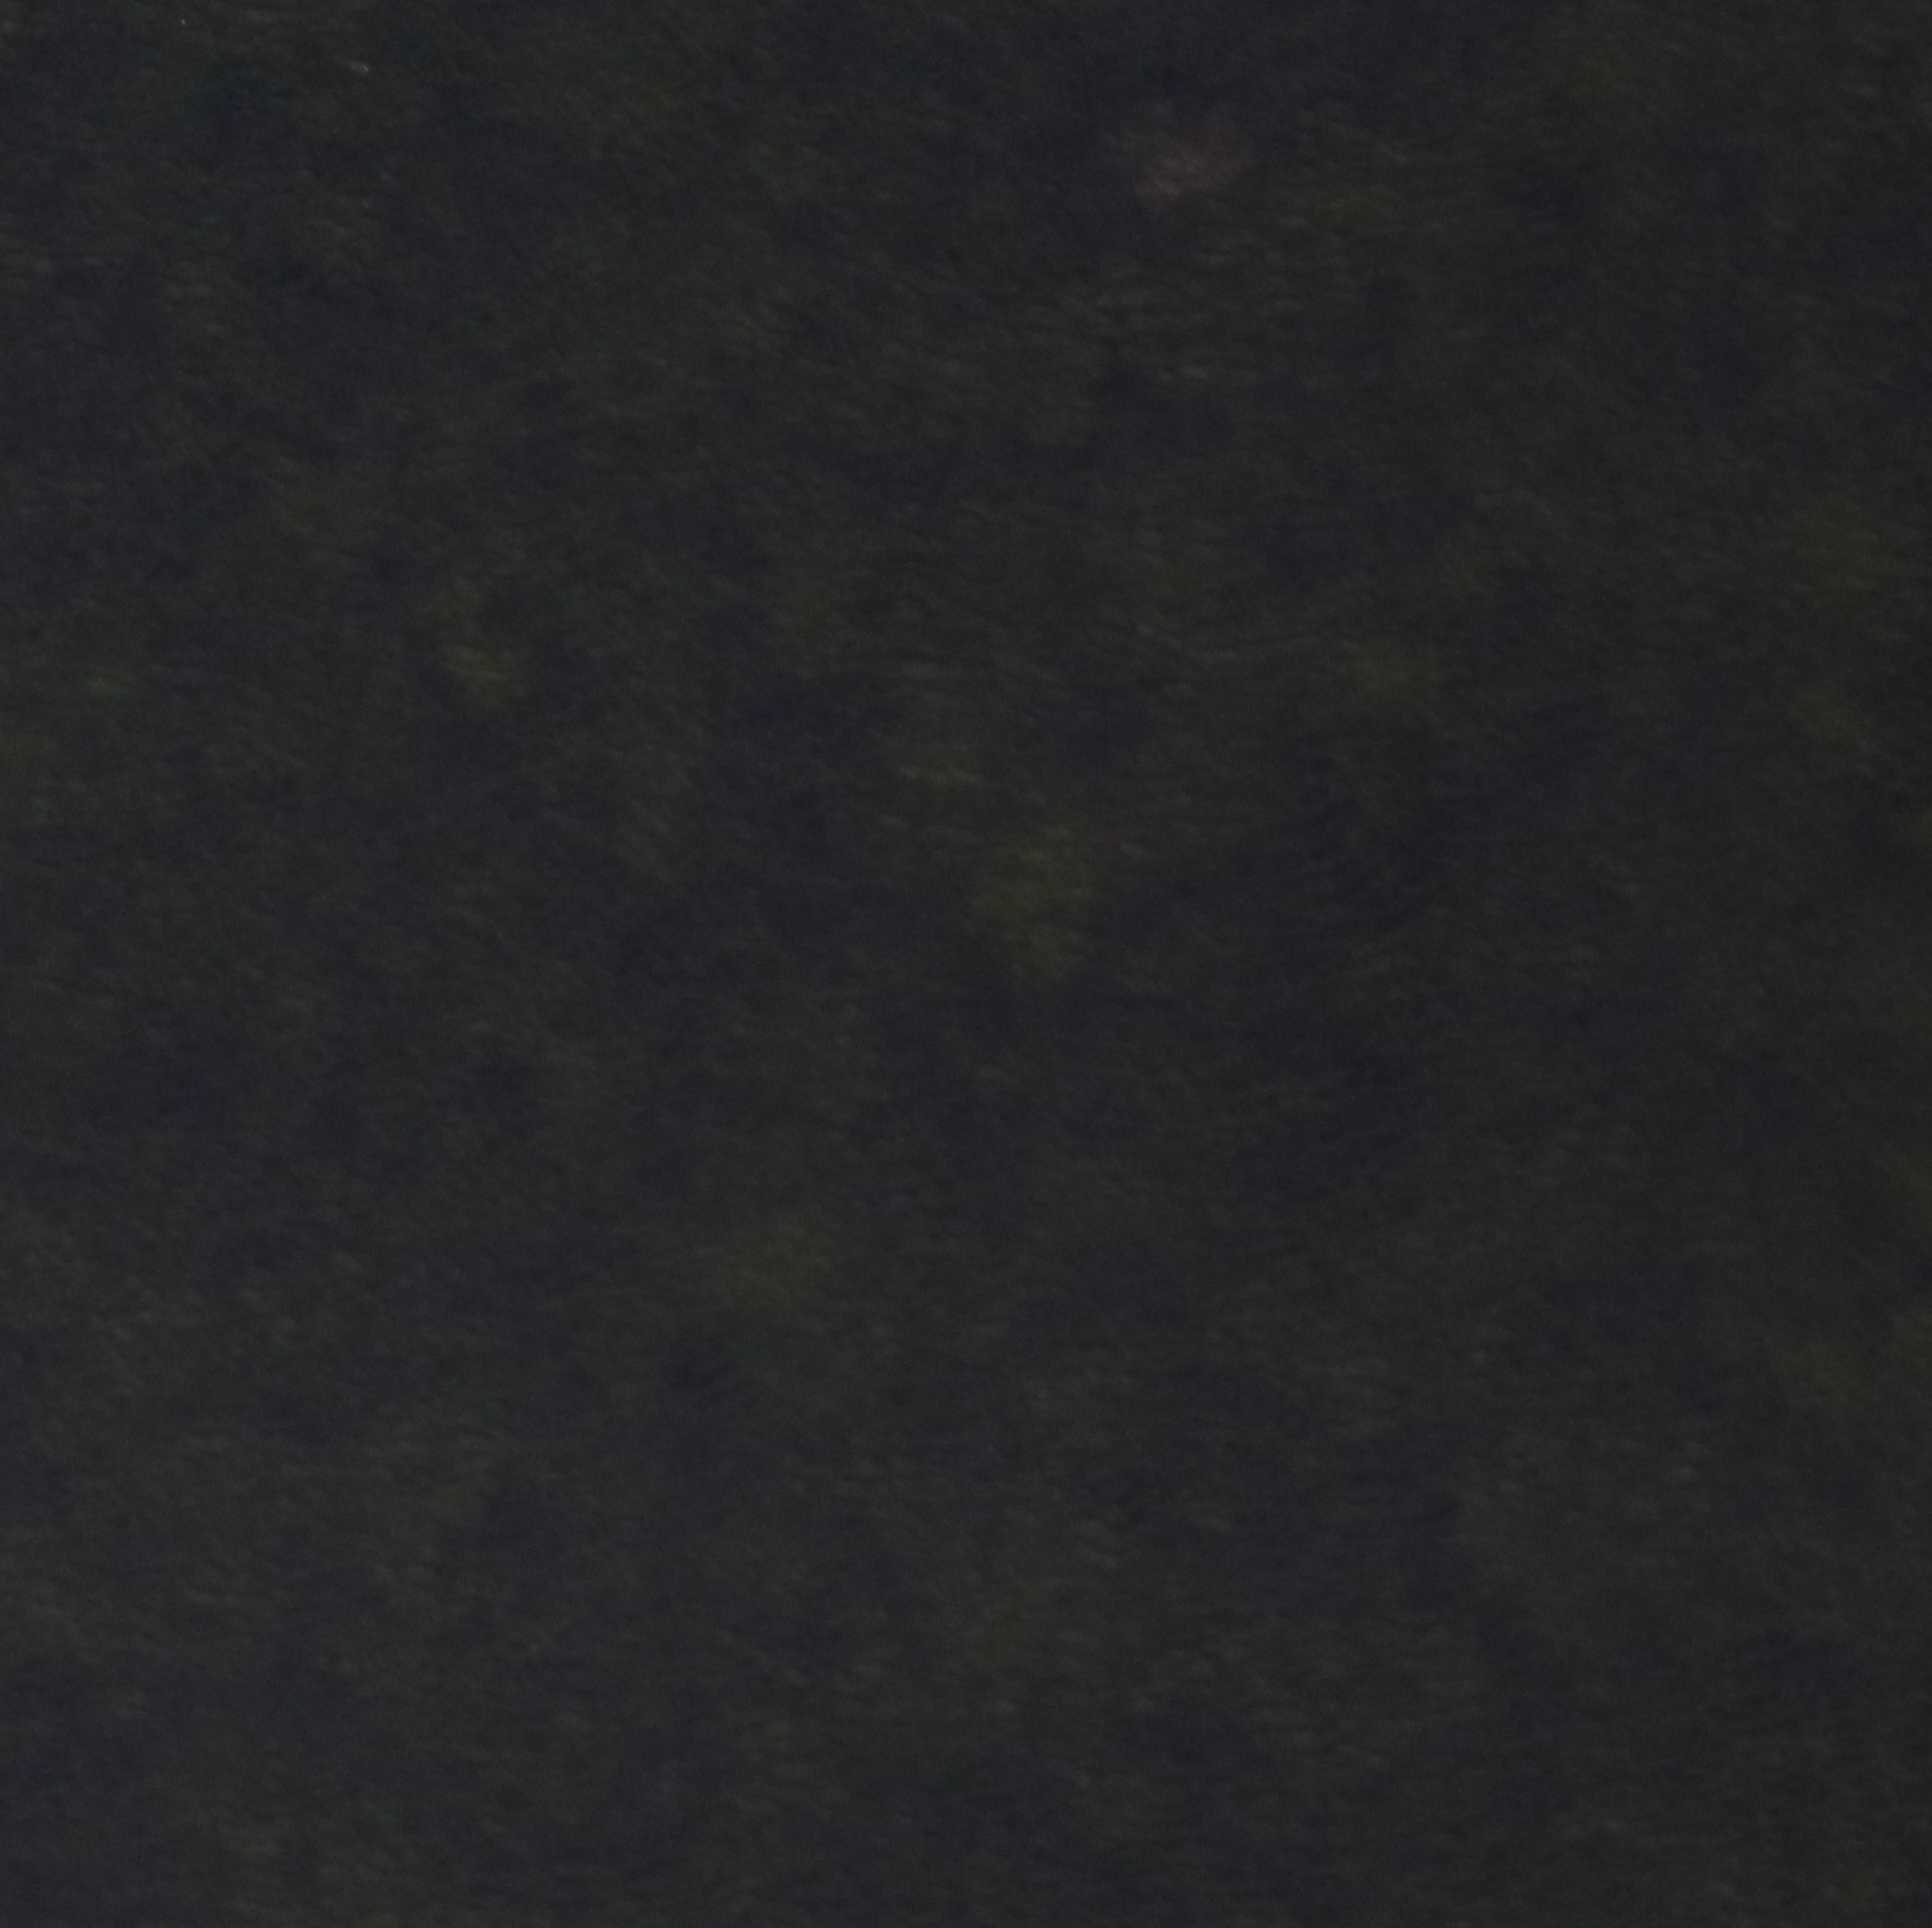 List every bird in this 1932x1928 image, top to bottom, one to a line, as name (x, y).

None